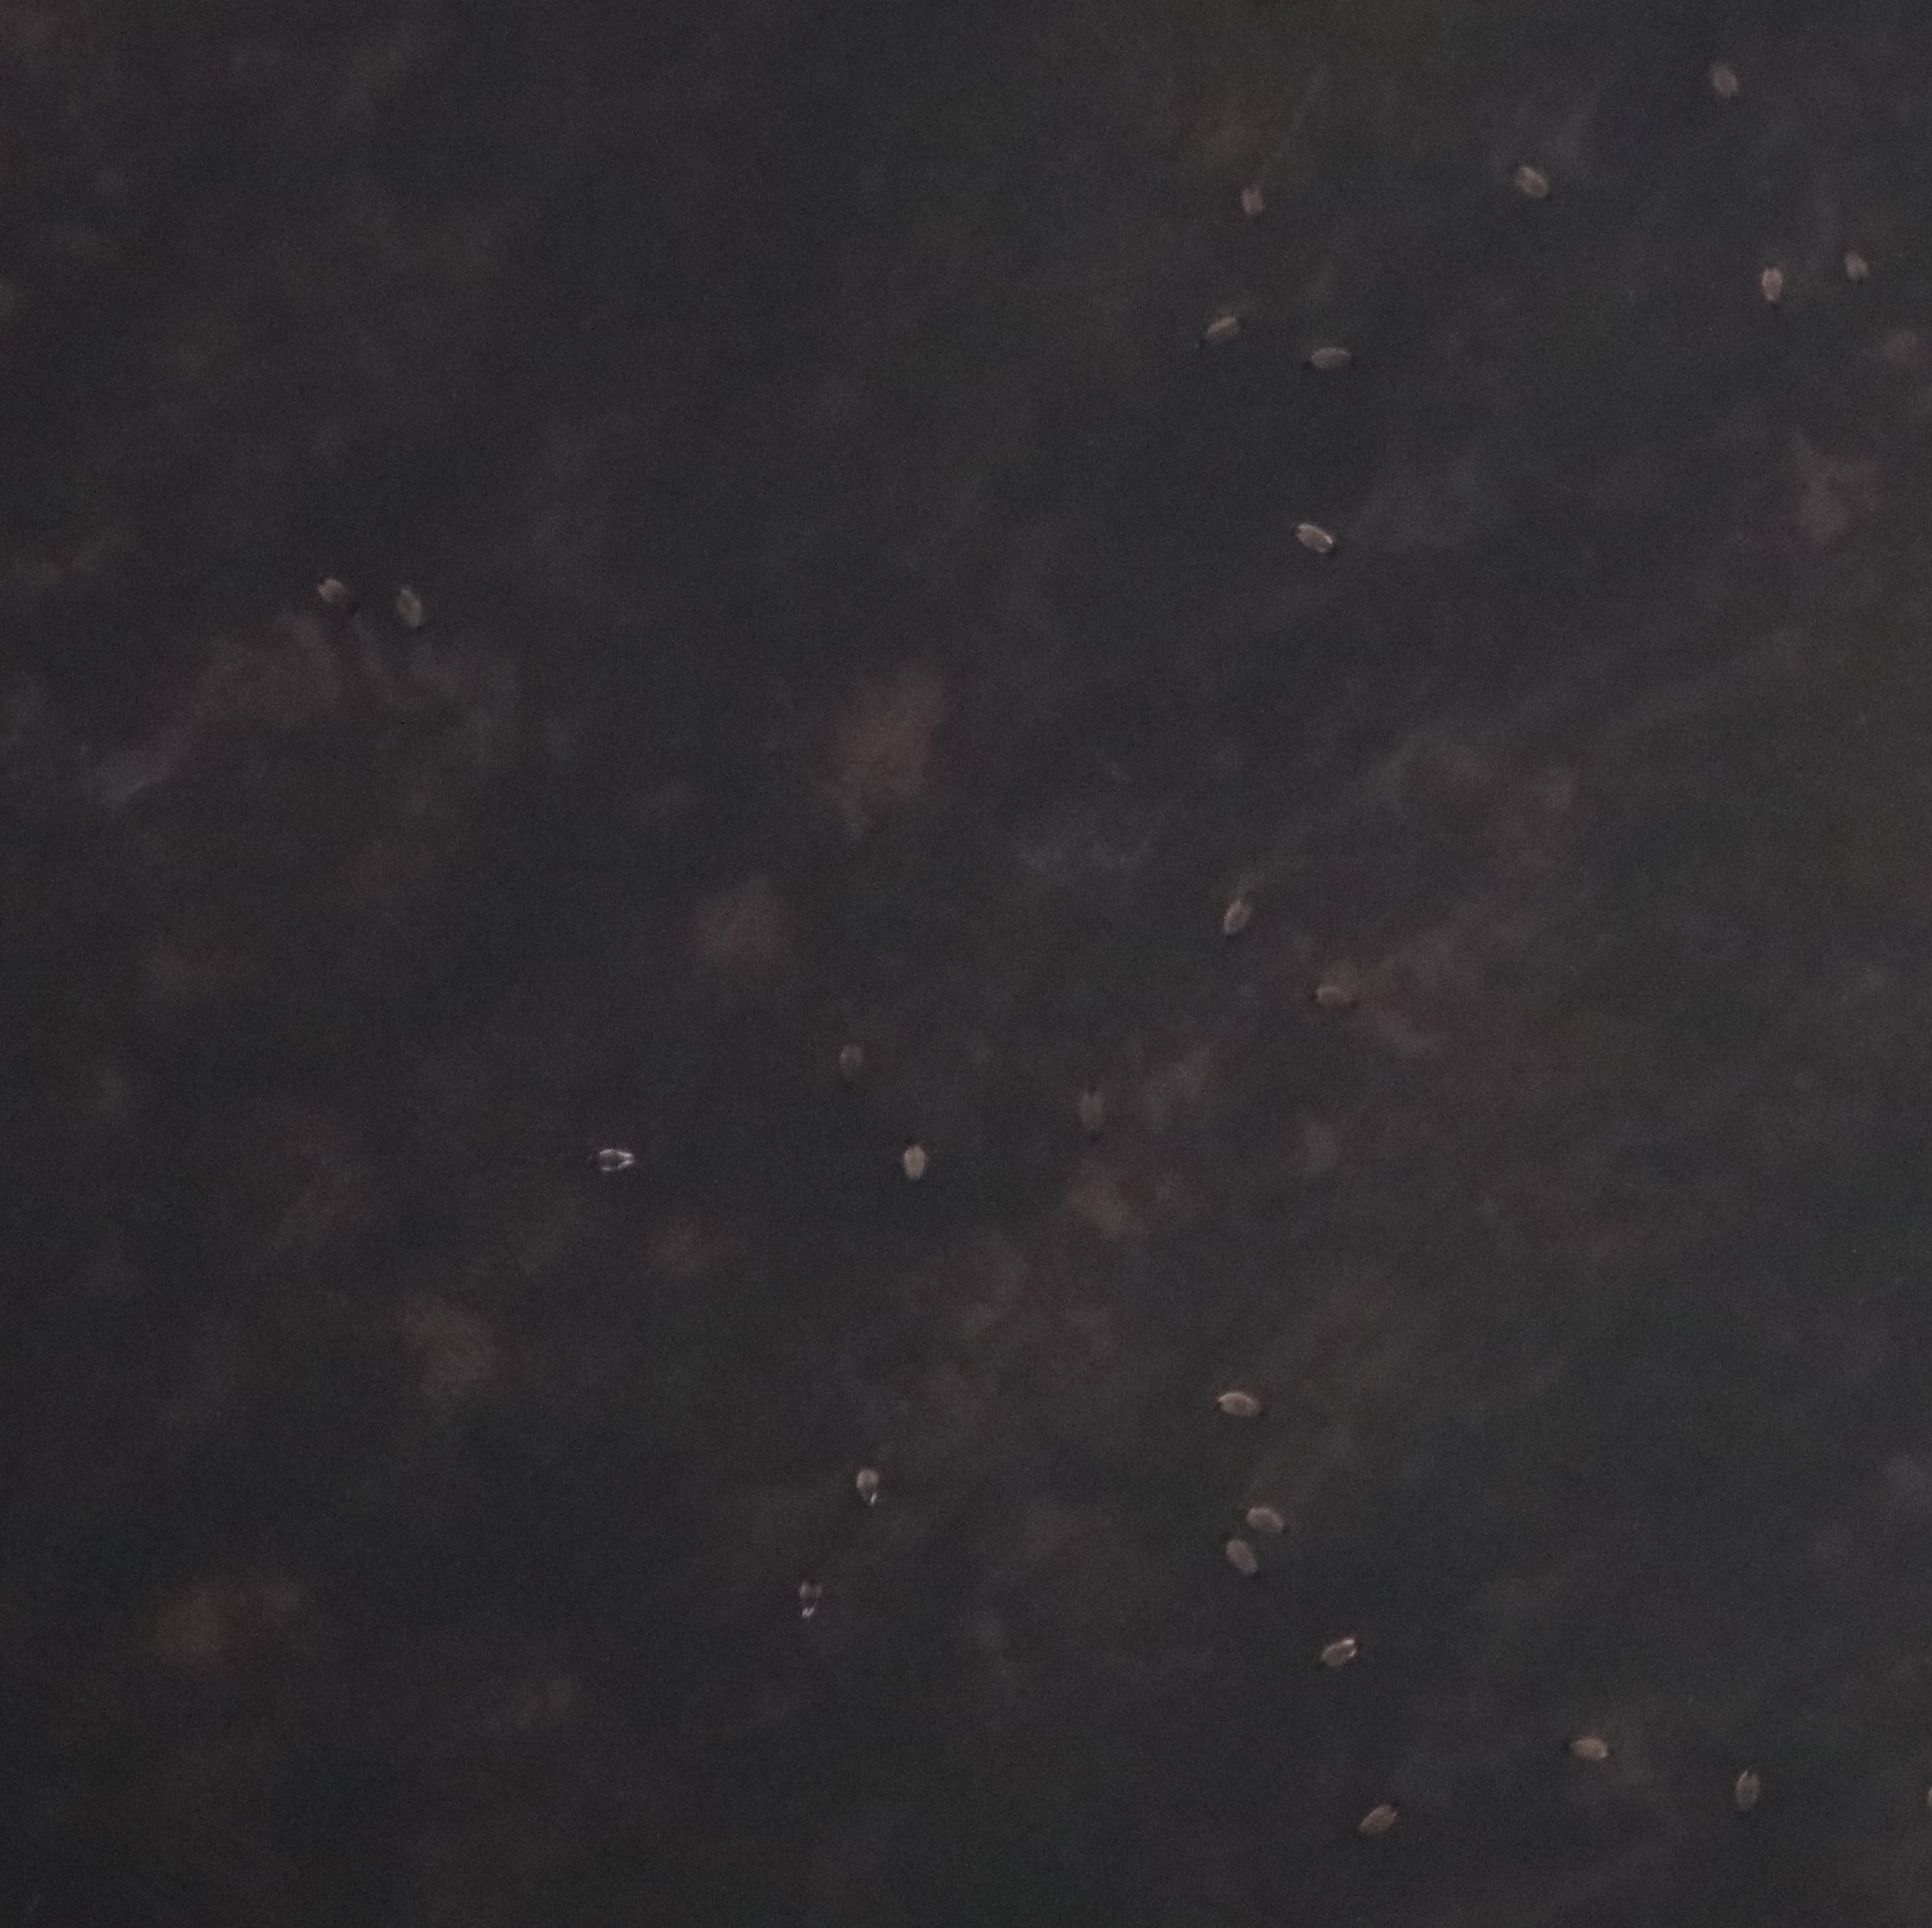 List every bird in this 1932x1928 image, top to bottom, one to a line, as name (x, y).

Canada goose (1724, 81)
Canada goose (1531, 184)
Canada goose (1252, 203)
Canada goose (1854, 269)
Canada goose (1773, 286)
Canada goose (1220, 331)
Canada goose (1329, 361)
Canada goose (1314, 539)
Canada goose (341, 596)
Canada goose (409, 608)
Canada goose (1237, 917)
Canada goose (1328, 997)
Canada goose (851, 1063)
Canada goose (1091, 1113)
brant (610, 1159)
Canada goose (916, 1163)
Canada goose (1238, 1403)
brant (864, 1480)
Canada goose (1266, 1523)
Canada goose (1244, 1553)
brant (810, 1597)
Canada goose (1338, 1652)
Canada goose (1589, 1746)
Canada goose (1748, 1791)
Canada goose (1378, 1822)